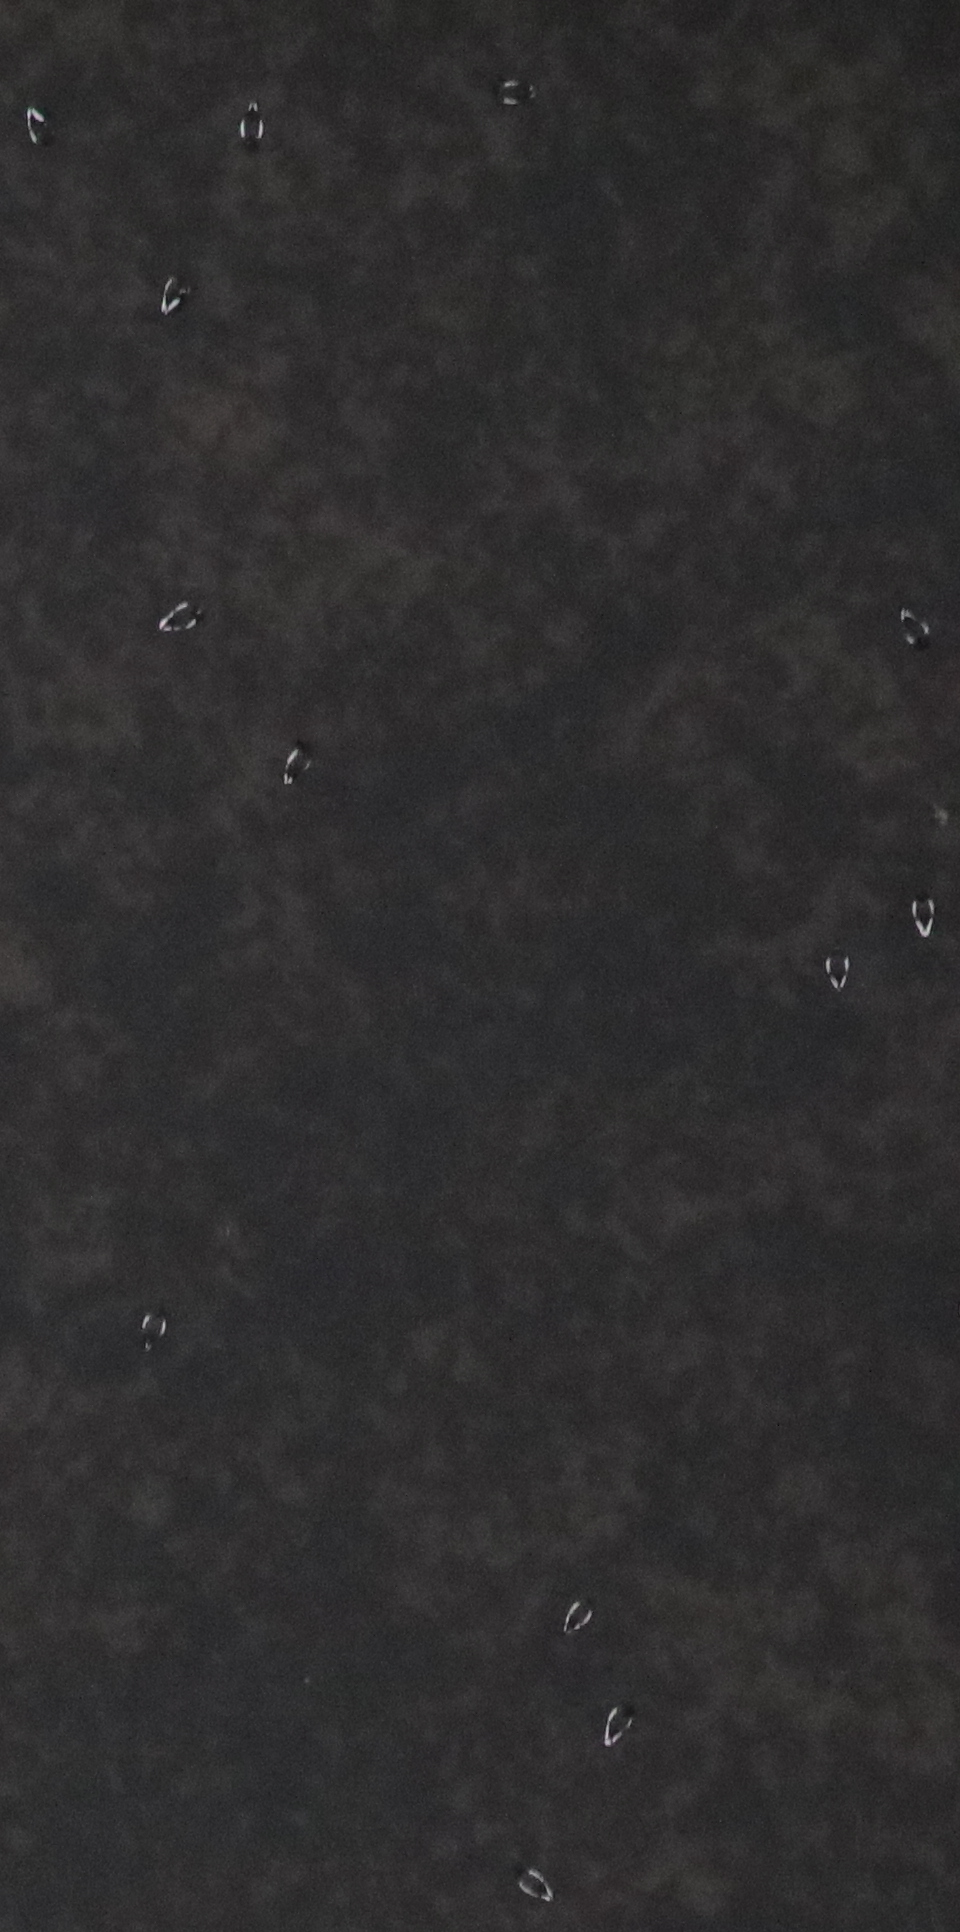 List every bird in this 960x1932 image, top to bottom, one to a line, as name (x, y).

brant (514, 92)
brant (252, 125)
brant (36, 126)
brant (174, 294)
brant (182, 618)
brant (914, 627)
brant (295, 762)
brant (923, 915)
brant (838, 968)
brant (152, 1328)
brant (578, 1617)
brant (618, 1724)
brant (534, 1885)